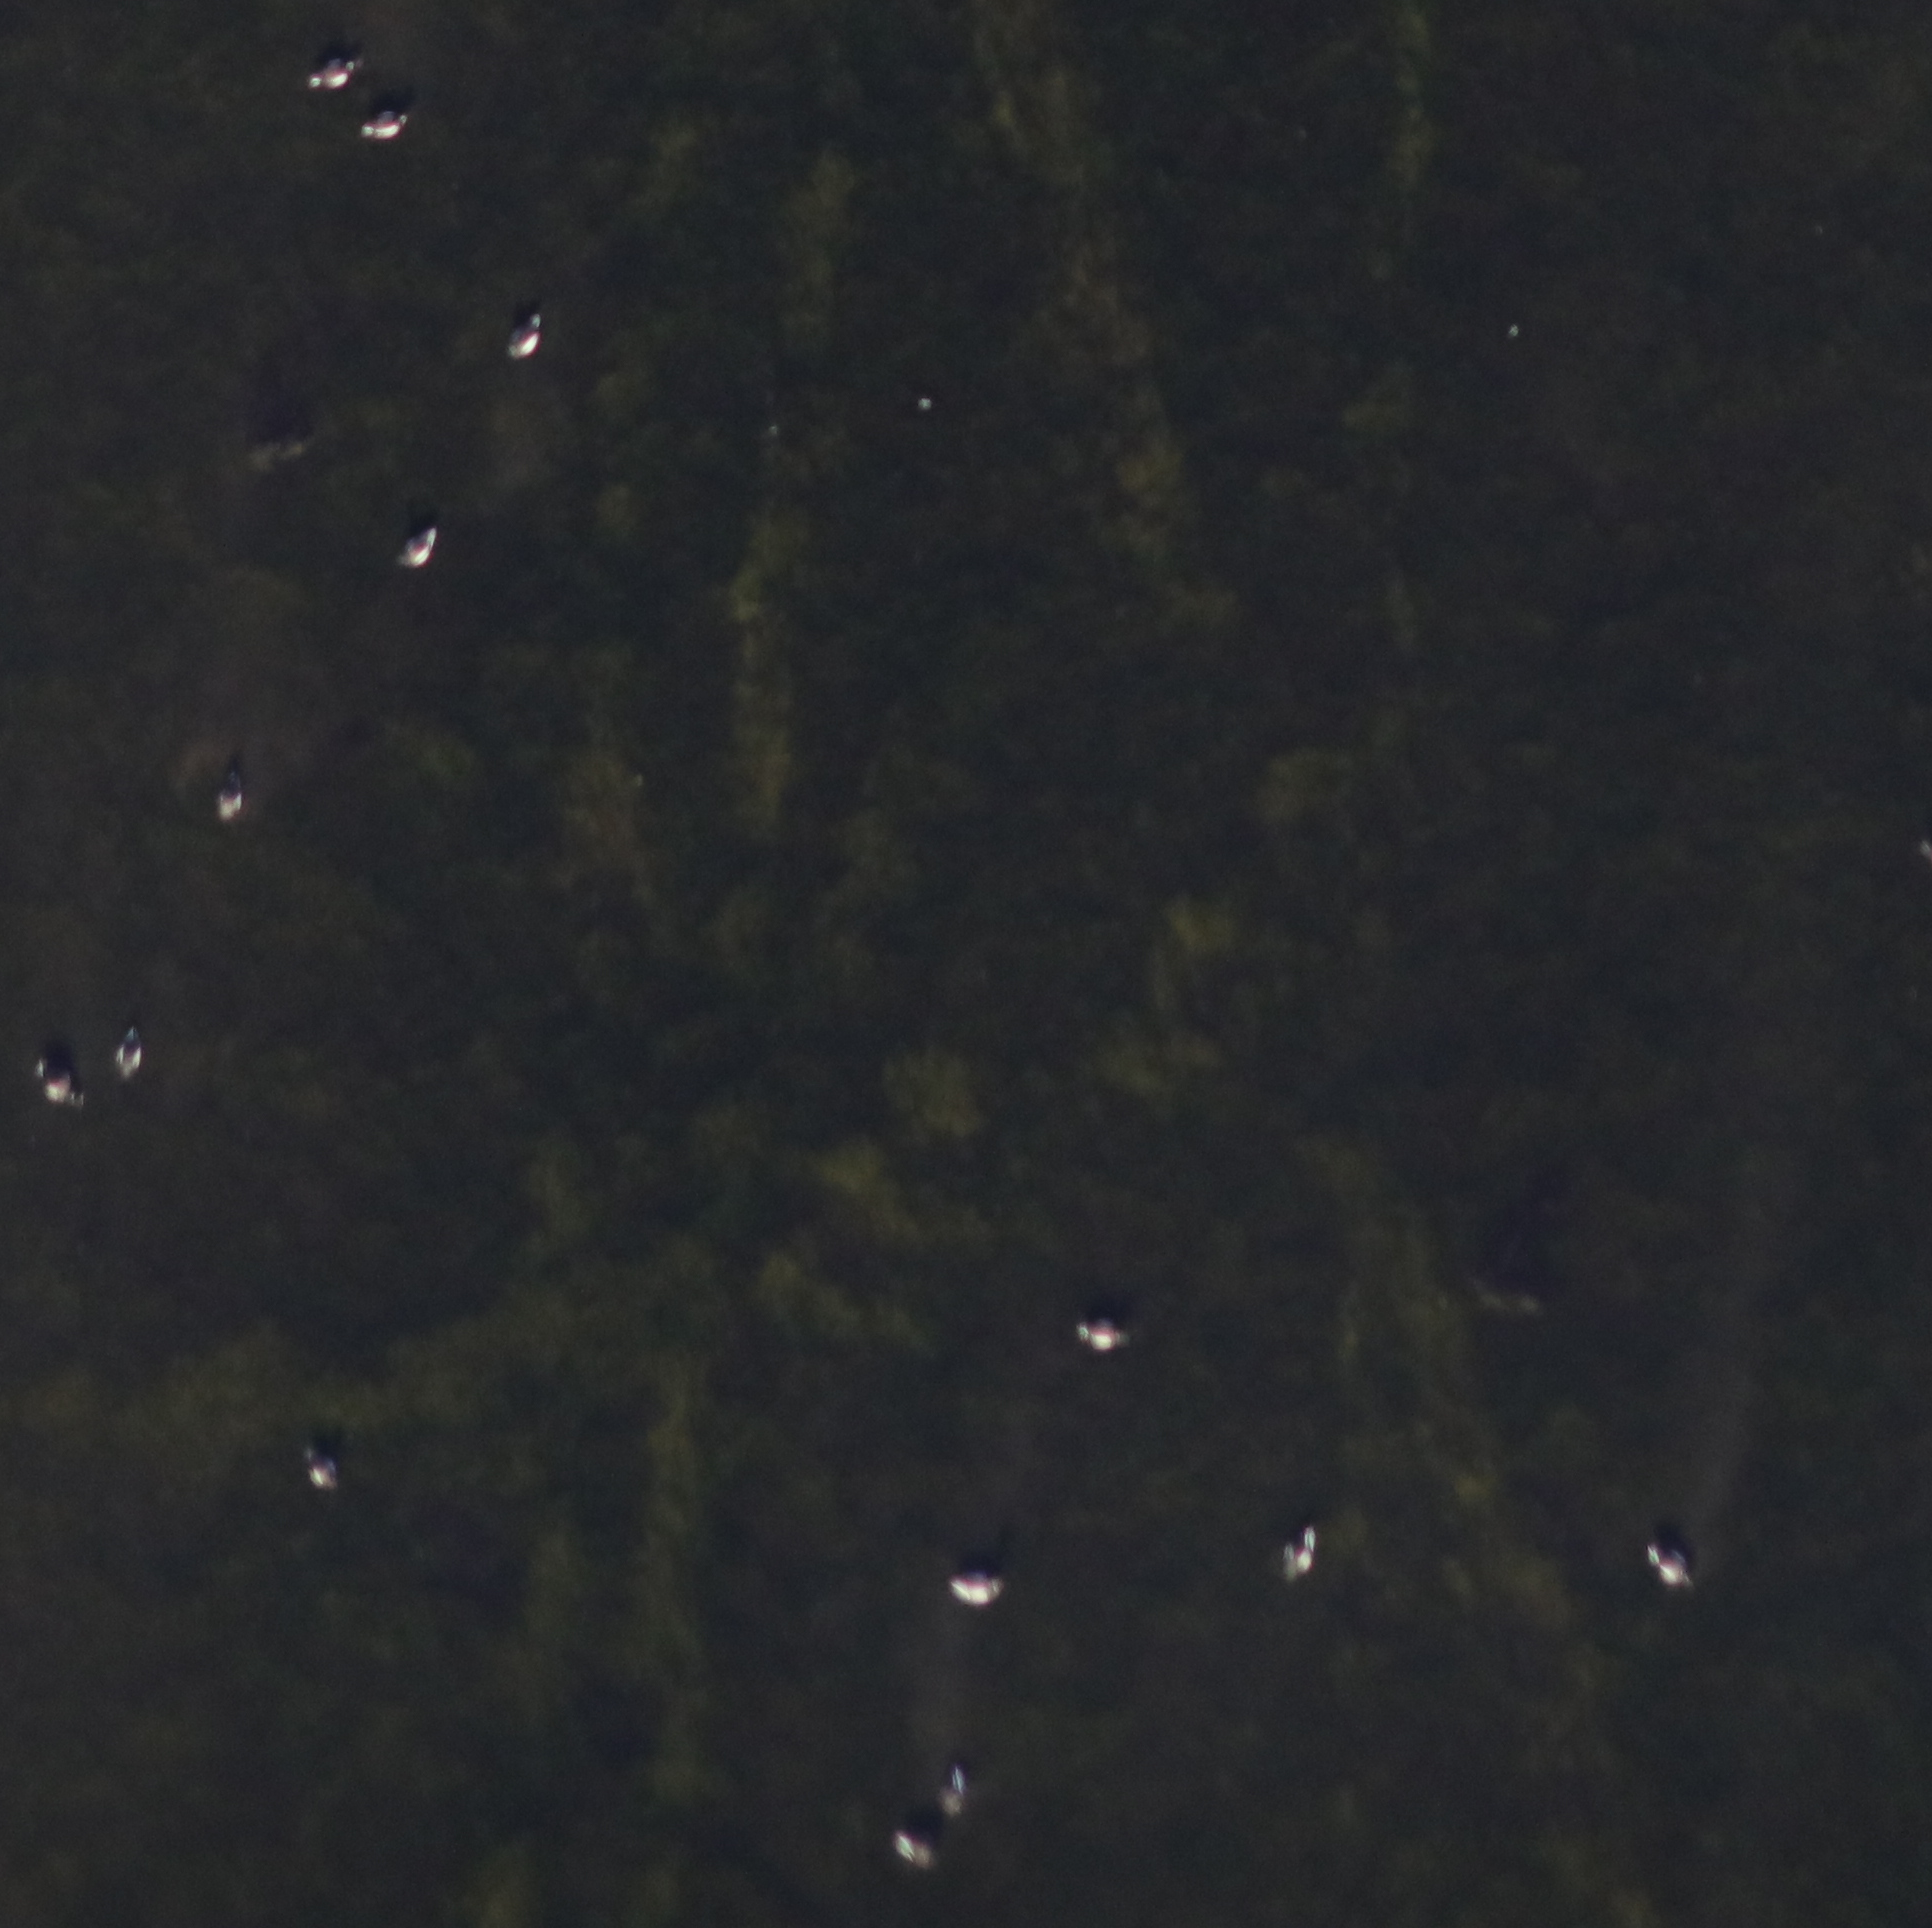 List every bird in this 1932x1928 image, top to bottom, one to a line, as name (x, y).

brant (335, 72)
brant (386, 121)
brant (526, 339)
brant (419, 549)
brant (232, 798)
brant (129, 1056)
brant (59, 1083)
brant (1101, 1330)
brant (324, 1468)
brant (1301, 1551)
brant (1668, 1563)
brant (979, 1587)
brant (950, 1793)
brant (918, 1859)